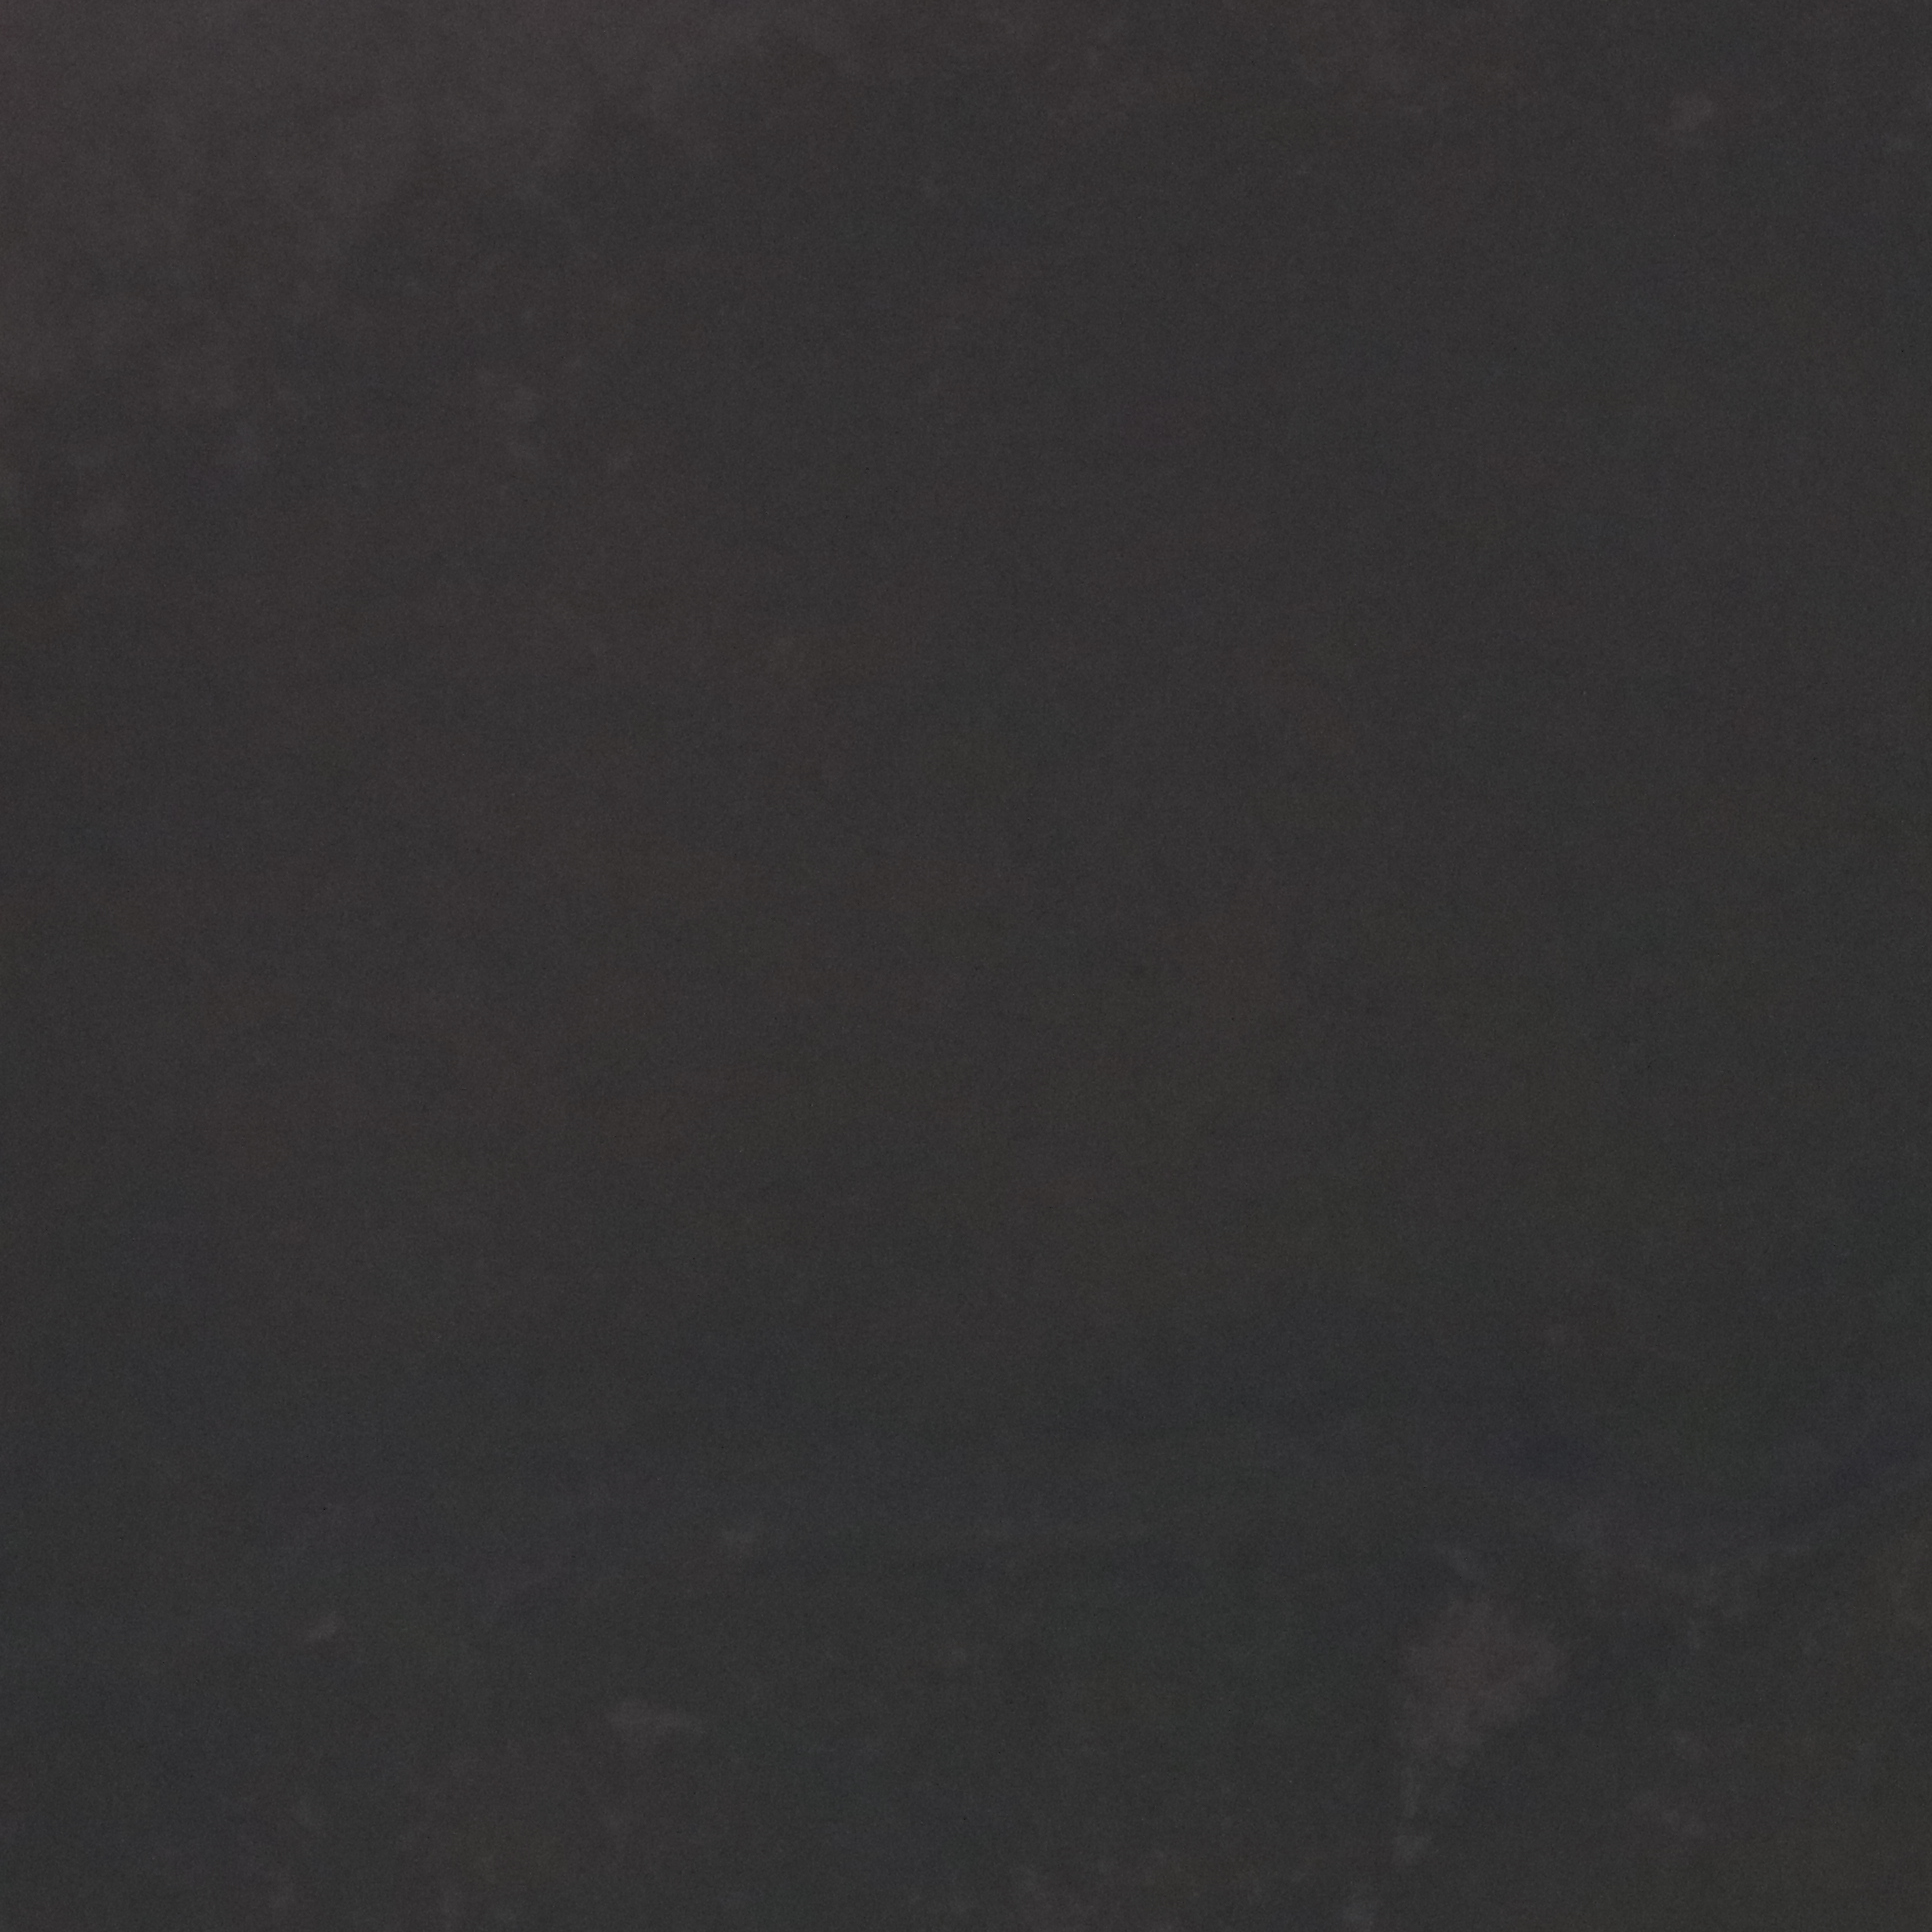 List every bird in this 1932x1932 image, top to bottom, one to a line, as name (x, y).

None